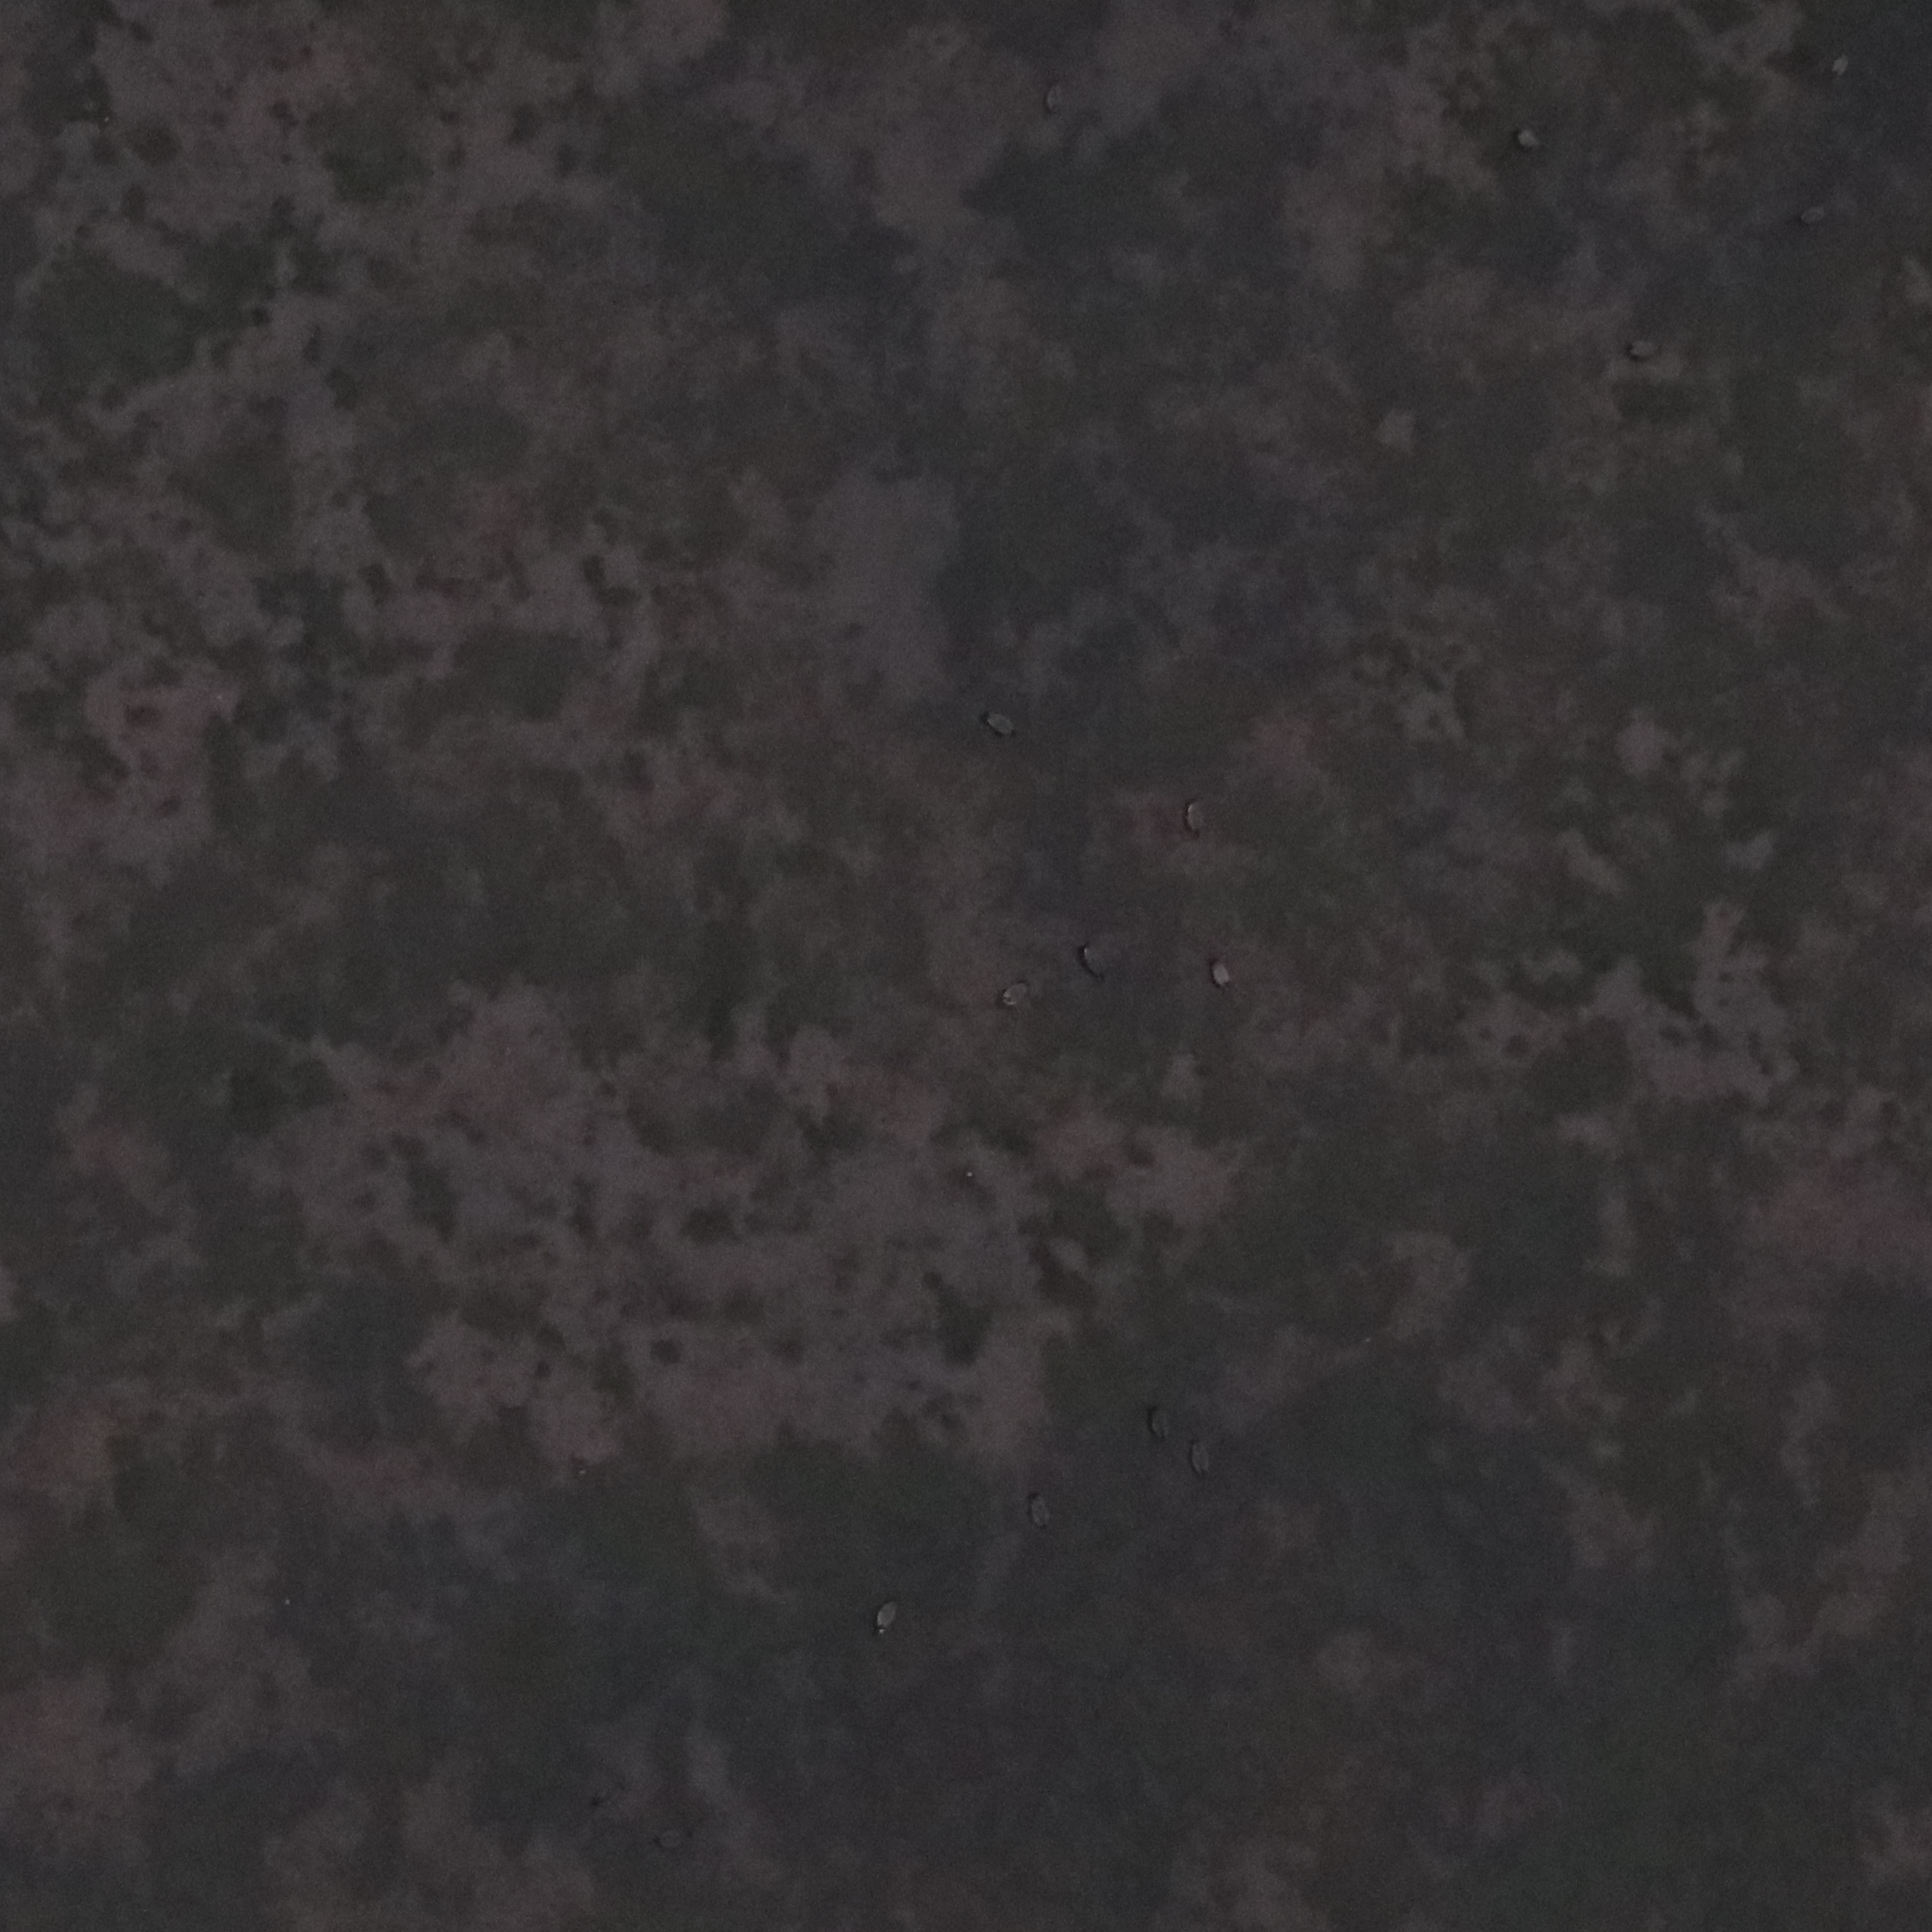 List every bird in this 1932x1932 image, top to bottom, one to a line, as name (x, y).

Canada goose (1838, 66)
Canada goose (1052, 98)
Canada goose (1530, 137)
Canada goose (1810, 216)
Canada goose (1645, 351)
Canada goose (998, 726)
Canada goose (1197, 817)
Canada goose (1092, 961)
Canada goose (1220, 972)
Canada goose (1018, 994)
Canada goose (1158, 1418)
Canada goose (1199, 1458)
Canada goose (1039, 1512)
Canada goose (886, 1619)
Canada goose (607, 1795)
Canada goose (677, 1842)